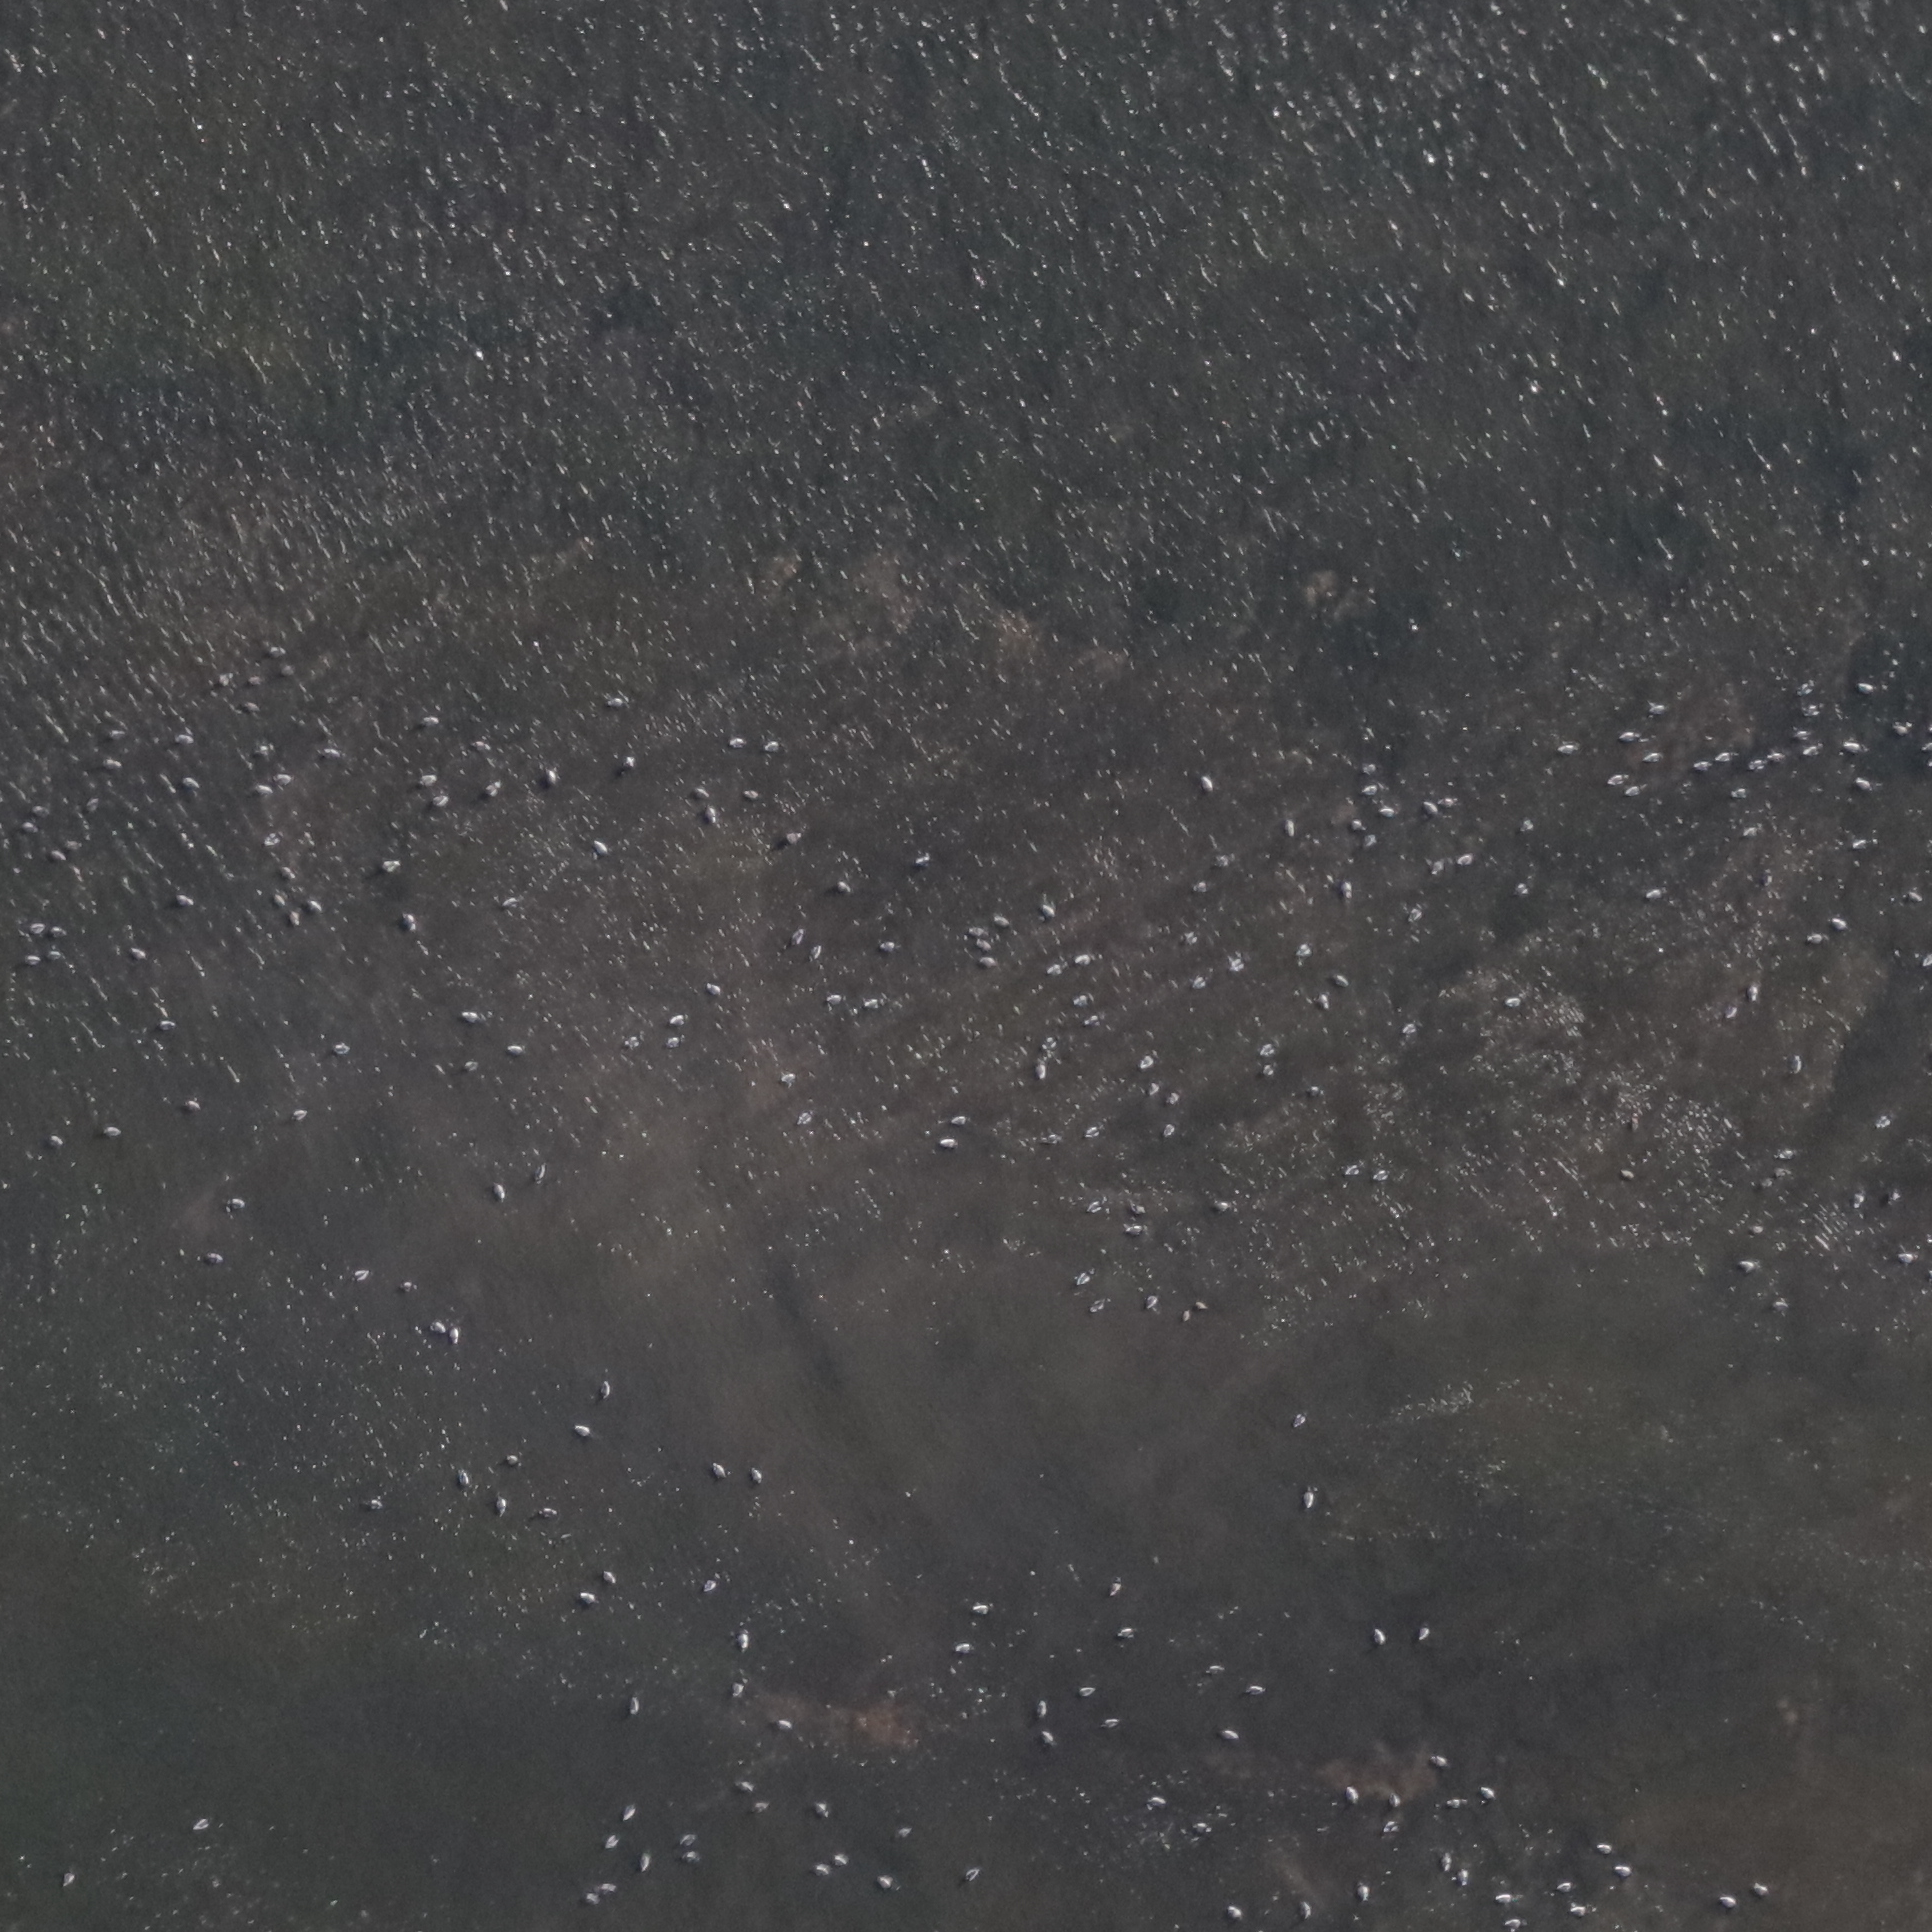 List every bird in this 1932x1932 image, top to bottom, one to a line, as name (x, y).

brant (275, 656)
brant (289, 676)
brant (231, 679)
brant (261, 682)
brant (1806, 685)
brant (1868, 688)
brant (618, 701)
brant (255, 708)
brant (1652, 712)
brant (1818, 713)
brant (1896, 726)
brant (433, 727)
brant (1802, 734)
brant (118, 736)
brant (1629, 736)
brant (190, 737)
brant (1856, 740)
brant (746, 743)
brant (1576, 744)
brant (1929, 744)
brant (478, 745)
brant (263, 749)
brant (1729, 749)
brant (1782, 749)
brant (769, 755)
brant (1825, 756)
brant (334, 759)
brant (631, 761)
brant (1650, 763)
brant (1699, 765)
brant (1758, 766)
brant (1377, 768)
brant (114, 769)
brant (198, 777)
brant (427, 778)
brant (553, 778)
brant (286, 785)
brant (1616, 785)
brant (1372, 786)
brant (1206, 789)
brant (702, 790)
brant (488, 791)
brant (1740, 791)
brant (1865, 791)
brant (761, 792)
brant (263, 795)
brant (1636, 796)
brant (445, 802)
brant (1449, 804)
brant (91, 805)
brant (41, 808)
brant (1395, 815)
brant (716, 816)
brant (1429, 816)
brant (1361, 823)
brant (1529, 825)
brant (37, 826)
brant (1754, 829)
brant (804, 831)
brant (1294, 832)
brant (275, 836)
brant (73, 838)
brant (1867, 844)
brant (1367, 848)
brant (603, 849)
brant (926, 854)
brant (60, 855)
brant (1470, 855)
brant (1224, 856)
brant (1444, 858)
brant (391, 860)
brant (1767, 878)
brant (289, 879)
brant (1202, 879)
brant (840, 882)
brant (1355, 885)
brant (1653, 886)
brant (1517, 890)
brant (1912, 890)
brant (190, 892)
brant (277, 904)
brant (512, 904)
brant (317, 908)
brant (1069, 909)
brant (1422, 911)
brant (1013, 914)
brant (985, 917)
brant (419, 920)
brant (1842, 920)
brant (298, 921)
brant (804, 923)
brant (35, 924)
brant (1187, 933)
brant (61, 934)
brant (991, 937)
brant (1816, 937)
brant (888, 947)
brant (59, 952)
brant (143, 952)
brant (813, 952)
brant (1930, 952)
brant (1092, 953)
brant (1310, 953)
brant (994, 956)
brant (37, 958)
brant (1063, 964)
brant (1239, 965)
brant (1347, 976)
brant (1203, 981)
brant (1080, 990)
brant (1757, 994)
brant (713, 996)
brant (1334, 999)
brant (1514, 999)
brant (837, 1000)
brant (866, 1007)
brant (466, 1016)
brant (1739, 1016)
brant (678, 1017)
brant (1093, 1019)
brant (168, 1025)
brant (1413, 1026)
brant (1051, 1038)
brant (631, 1047)
brant (508, 1049)
brant (677, 1050)
brant (345, 1052)
brant (1270, 1053)
brant (1146, 1058)
brant (1795, 1066)
brant (472, 1068)
brant (1045, 1070)
brant (786, 1078)
brant (1274, 1084)
brant (1160, 1089)
brant (1178, 1096)
brant (1318, 1097)
brant (196, 1109)
brant (297, 1111)
brant (959, 1114)
other bird (1633, 1118)
brant (797, 1124)
brant (1888, 1125)
brant (1053, 1130)
brant (116, 1132)
brant (1170, 1133)
brant (1096, 1138)
brant (56, 1141)
brant (949, 1147)
brant (1783, 1159)
brant (1351, 1165)
brant (542, 1173)
other bird (1628, 1173)
brant (1785, 1175)
brant (1383, 1177)
brant (1771, 1191)
brant (1895, 1191)
brant (498, 1195)
brant (1862, 1198)
brant (234, 1203)
brant (1099, 1203)
brant (1146, 1206)
brant (1218, 1207)
other bird (1755, 1230)
brant (1143, 1234)
brant (213, 1252)
brant (1912, 1260)
brant (1748, 1261)
brant (1088, 1264)
brant (363, 1275)
brant (410, 1290)
brant (1098, 1304)
brant (1153, 1304)
other bird (1201, 1307)
brant (1785, 1314)
other bird (1182, 1317)
brant (435, 1321)
brant (452, 1327)
brant (600, 1382)
brant (1309, 1412)
brant (584, 1427)
brant (510, 1463)
brant (722, 1465)
brant (763, 1474)
brant (463, 1482)
brant (1307, 1497)
brant (502, 1500)
brant (376, 1504)
brant (558, 1513)
brant (615, 1574)
brant (1111, 1581)
brant (710, 1582)
brant (587, 1592)
brant (971, 1611)
brant (1123, 1634)
brant (1428, 1634)
brant (1384, 1636)
brant (742, 1642)
brant (956, 1646)
brant (1218, 1671)
brant (1092, 1691)
brant (734, 1695)
brant (1250, 1695)
brant (635, 1707)
brant (1043, 1708)
brant (785, 1724)
brant (1113, 1724)
brant (1236, 1725)
brant (1046, 1737)
brant (1446, 1754)
brant (738, 1785)
brant (1408, 1792)
brant (1496, 1796)
brant (1160, 1797)
brant (1354, 1797)
brant (1456, 1803)
brant (752, 1806)
brant (823, 1806)
brant (629, 1808)
brant (198, 1825)
brant (1401, 1828)
brant (900, 1831)
brant (1206, 1834)
brant (620, 1838)
brant (686, 1841)
brant (1597, 1841)
brant (647, 1859)
brant (1444, 1859)
brant (845, 1862)
brant (688, 1865)
brant (826, 1871)
brant (1626, 1871)
brant (973, 1873)
brant (68, 1880)
brant (1457, 1880)
brant (885, 1883)
brant (1567, 1886)
brant (1759, 1887)
brant (1372, 1889)
brant (613, 1892)
brant (1506, 1895)
brant (1724, 1899)
brant (588, 1903)
brant (1302, 1911)
brant (1587, 1911)
brant (1235, 1914)
brant (1512, 1921)